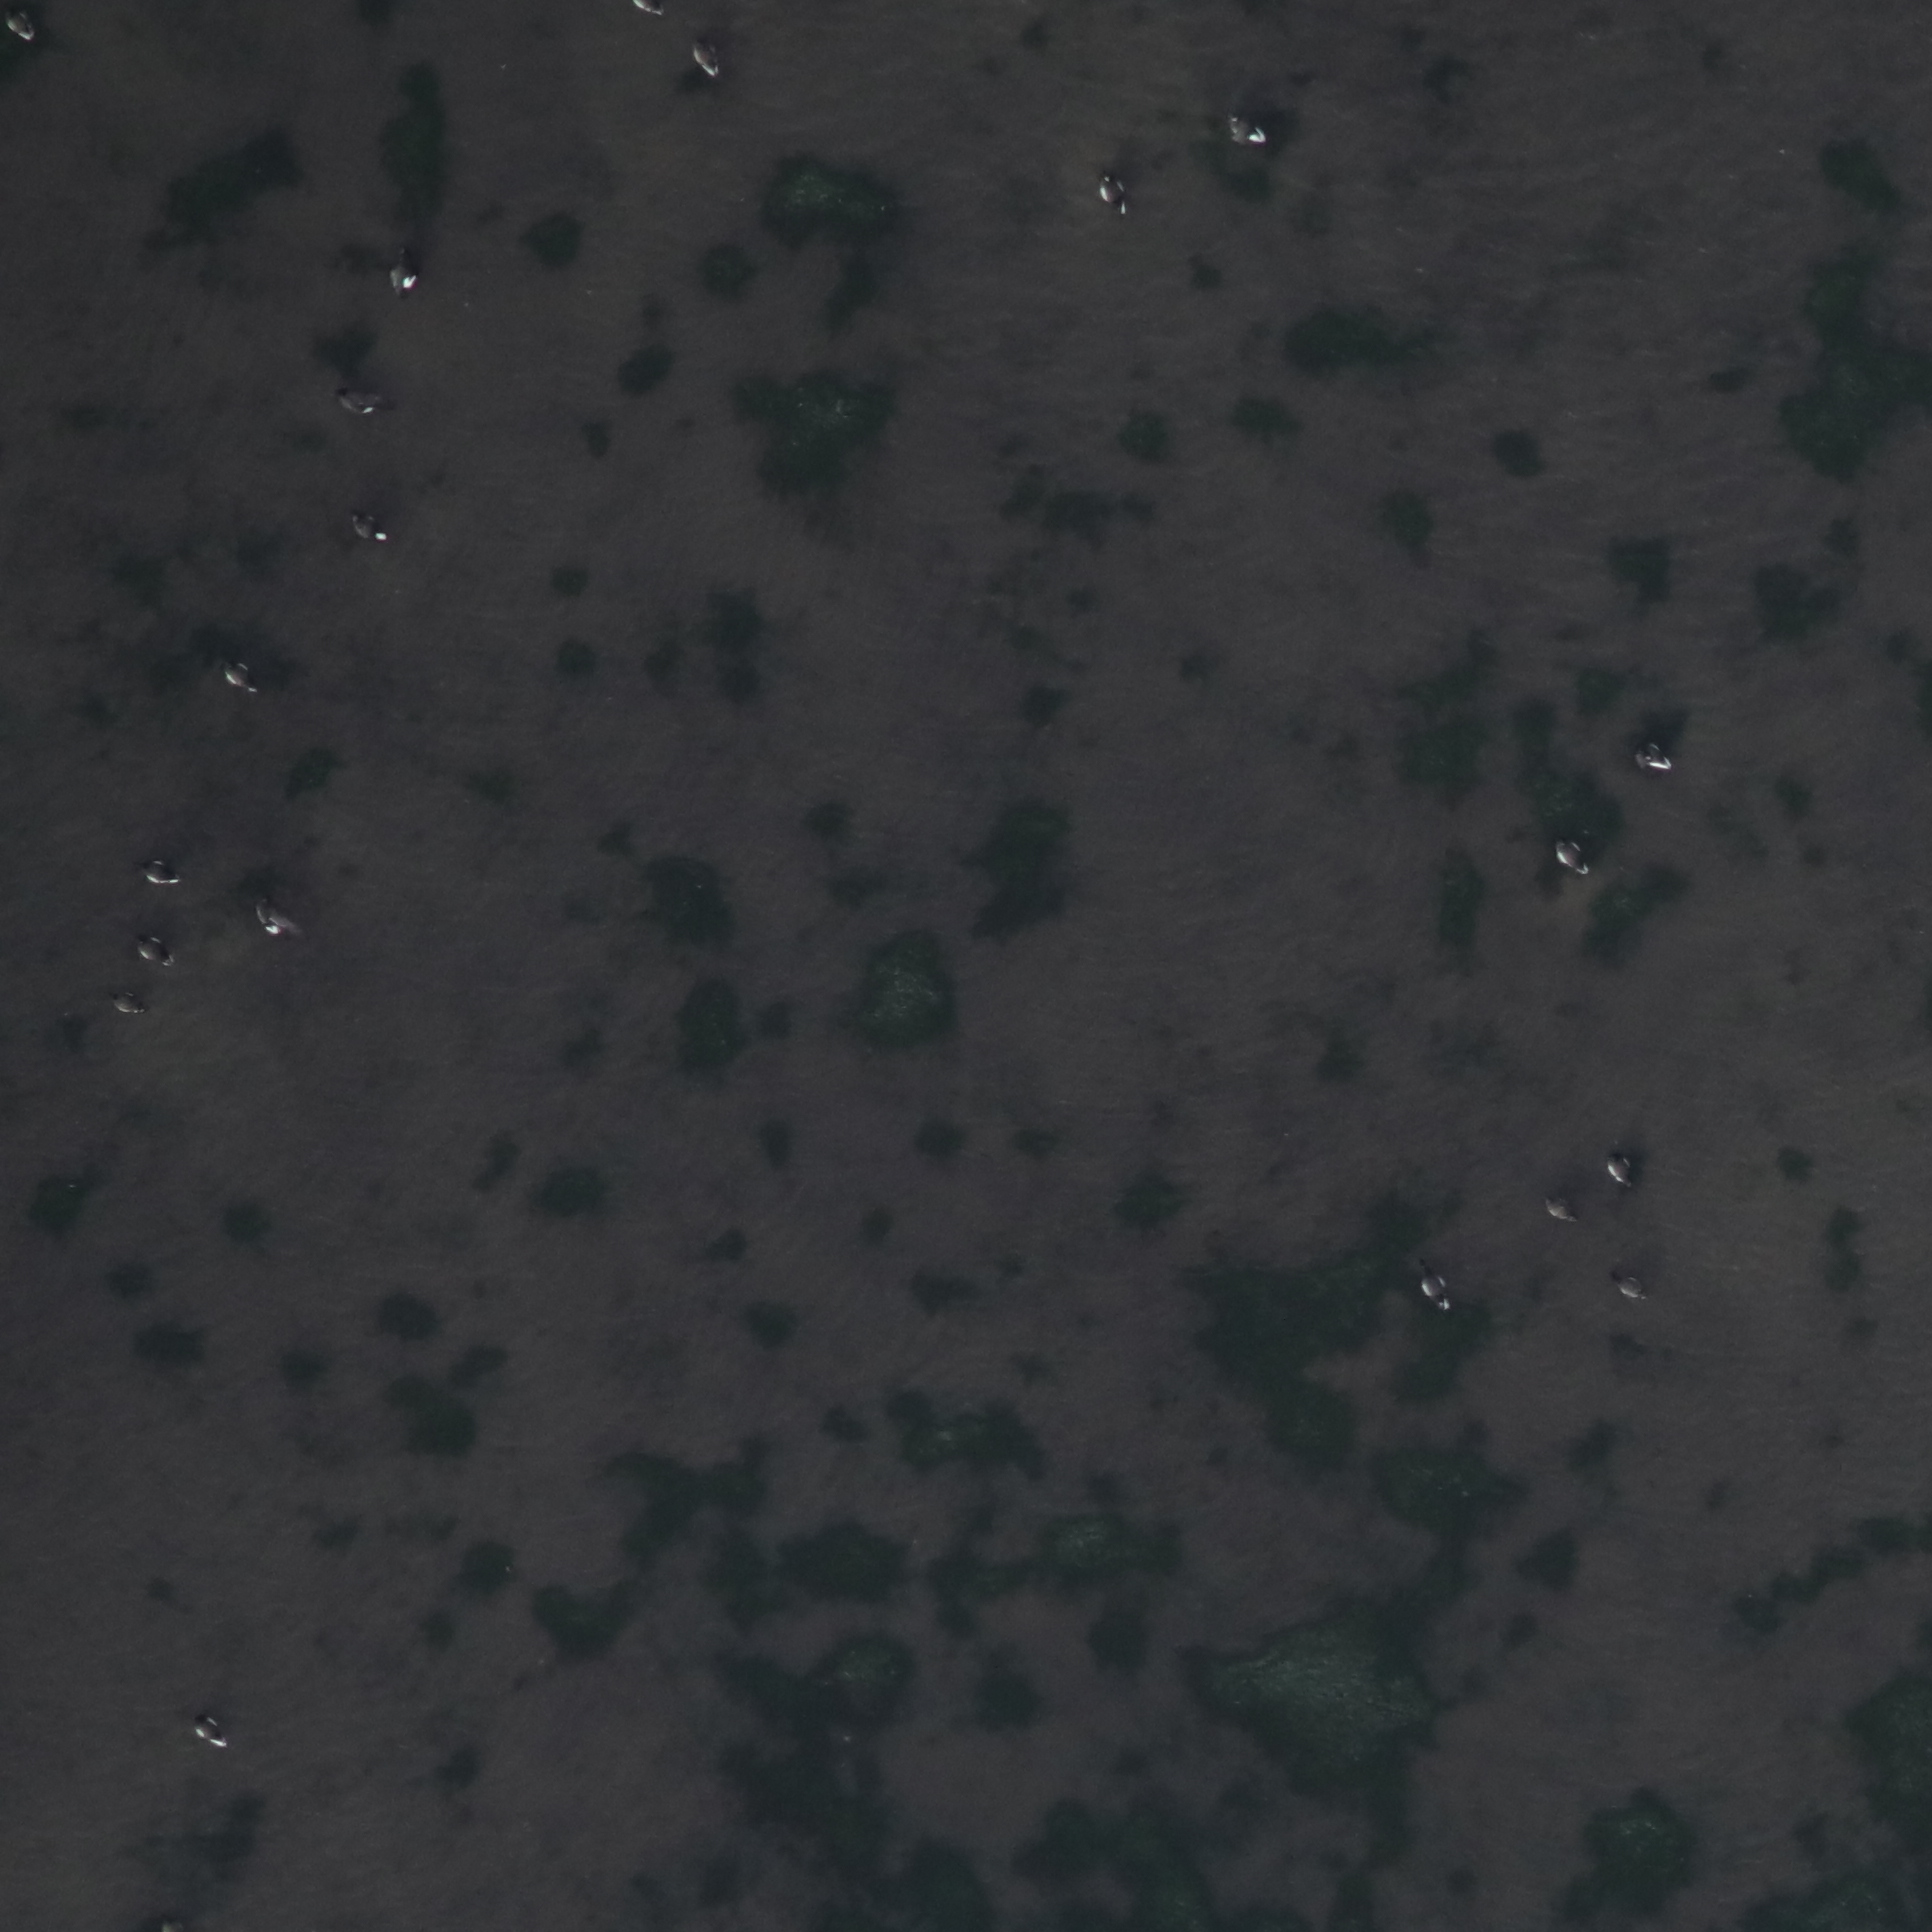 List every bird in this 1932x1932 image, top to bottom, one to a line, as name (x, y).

brant (21, 24)
brant (705, 55)
brant (1246, 130)
brant (1114, 192)
brant (402, 274)
brant (356, 401)
brant (367, 532)
brant (240, 676)
brant (1653, 755)
brant (1571, 857)
brant (160, 871)
brant (277, 919)
brant (154, 949)
brant (128, 1004)
brant (1619, 1167)
brant (1556, 1208)
brant (1630, 1283)
brant (1435, 1289)
brant (212, 1731)